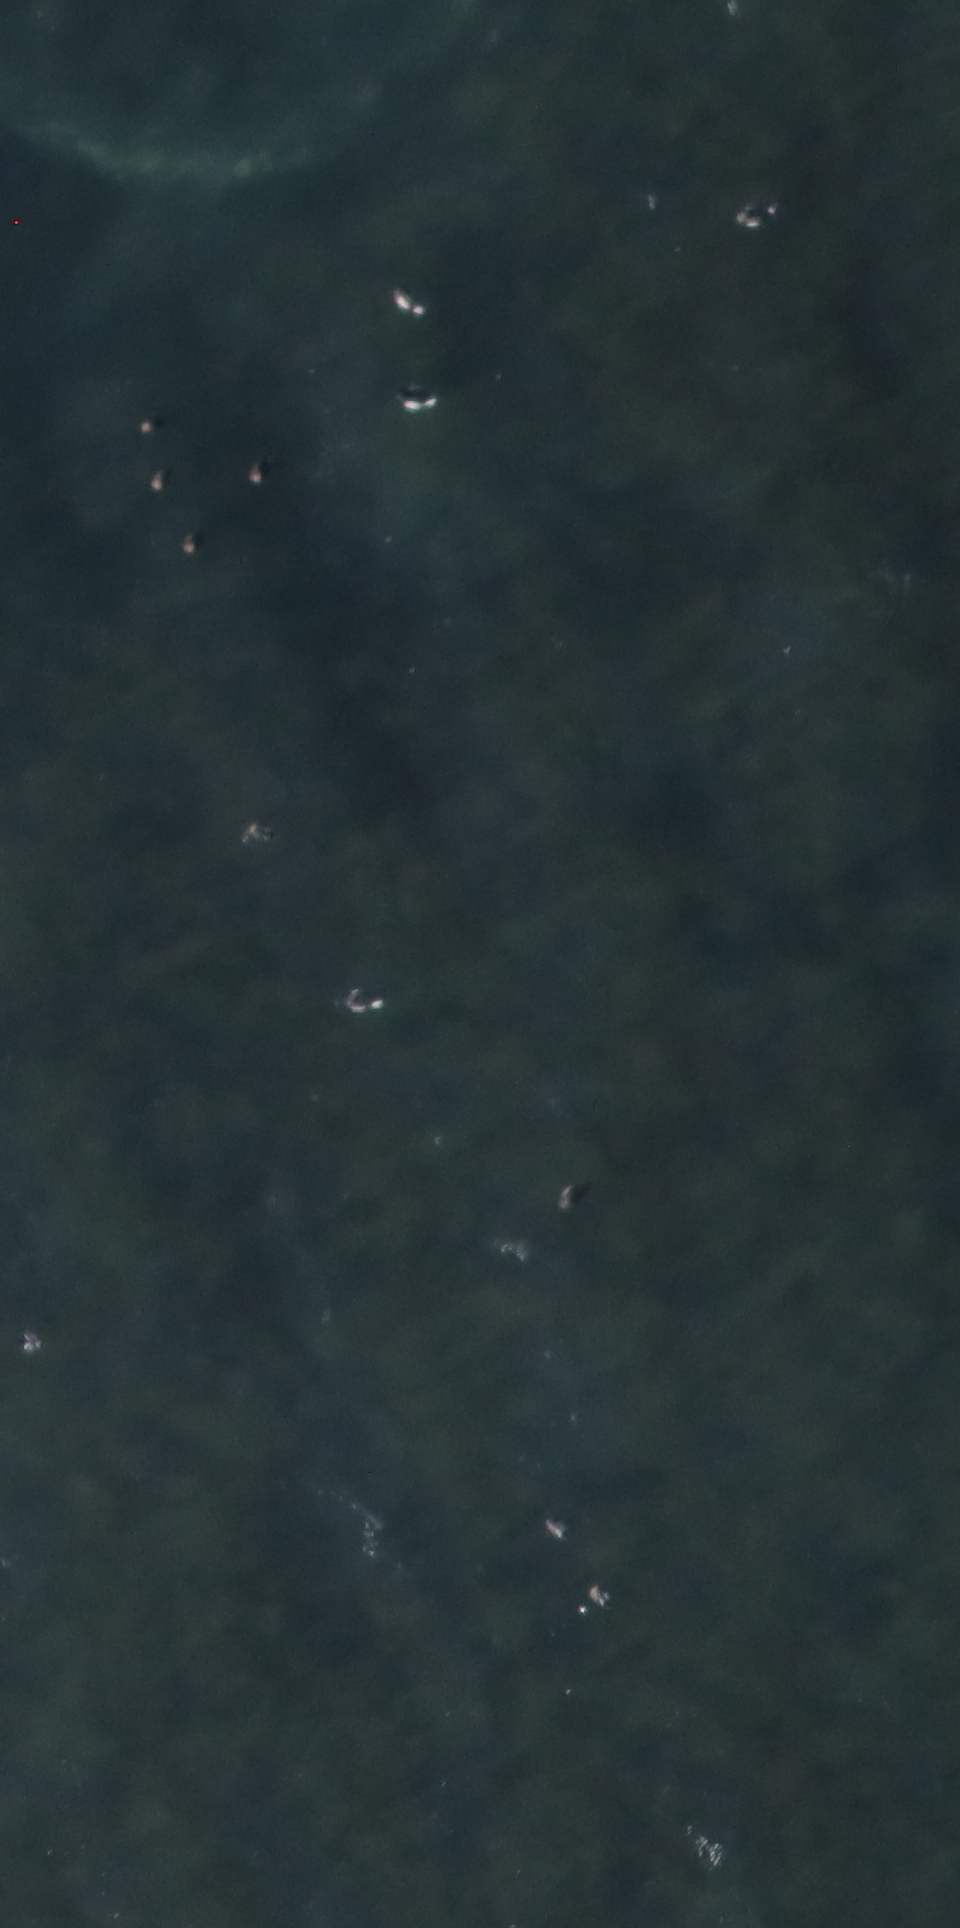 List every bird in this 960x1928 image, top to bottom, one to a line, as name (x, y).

brant (762, 215)
brant (406, 302)
brant (417, 398)
other bird (150, 423)
other bird (259, 470)
other bird (167, 479)
other bird (197, 543)
other bird (261, 832)
brant (364, 997)
other bird (569, 1198)
other bird (556, 1528)
other bird (602, 1597)